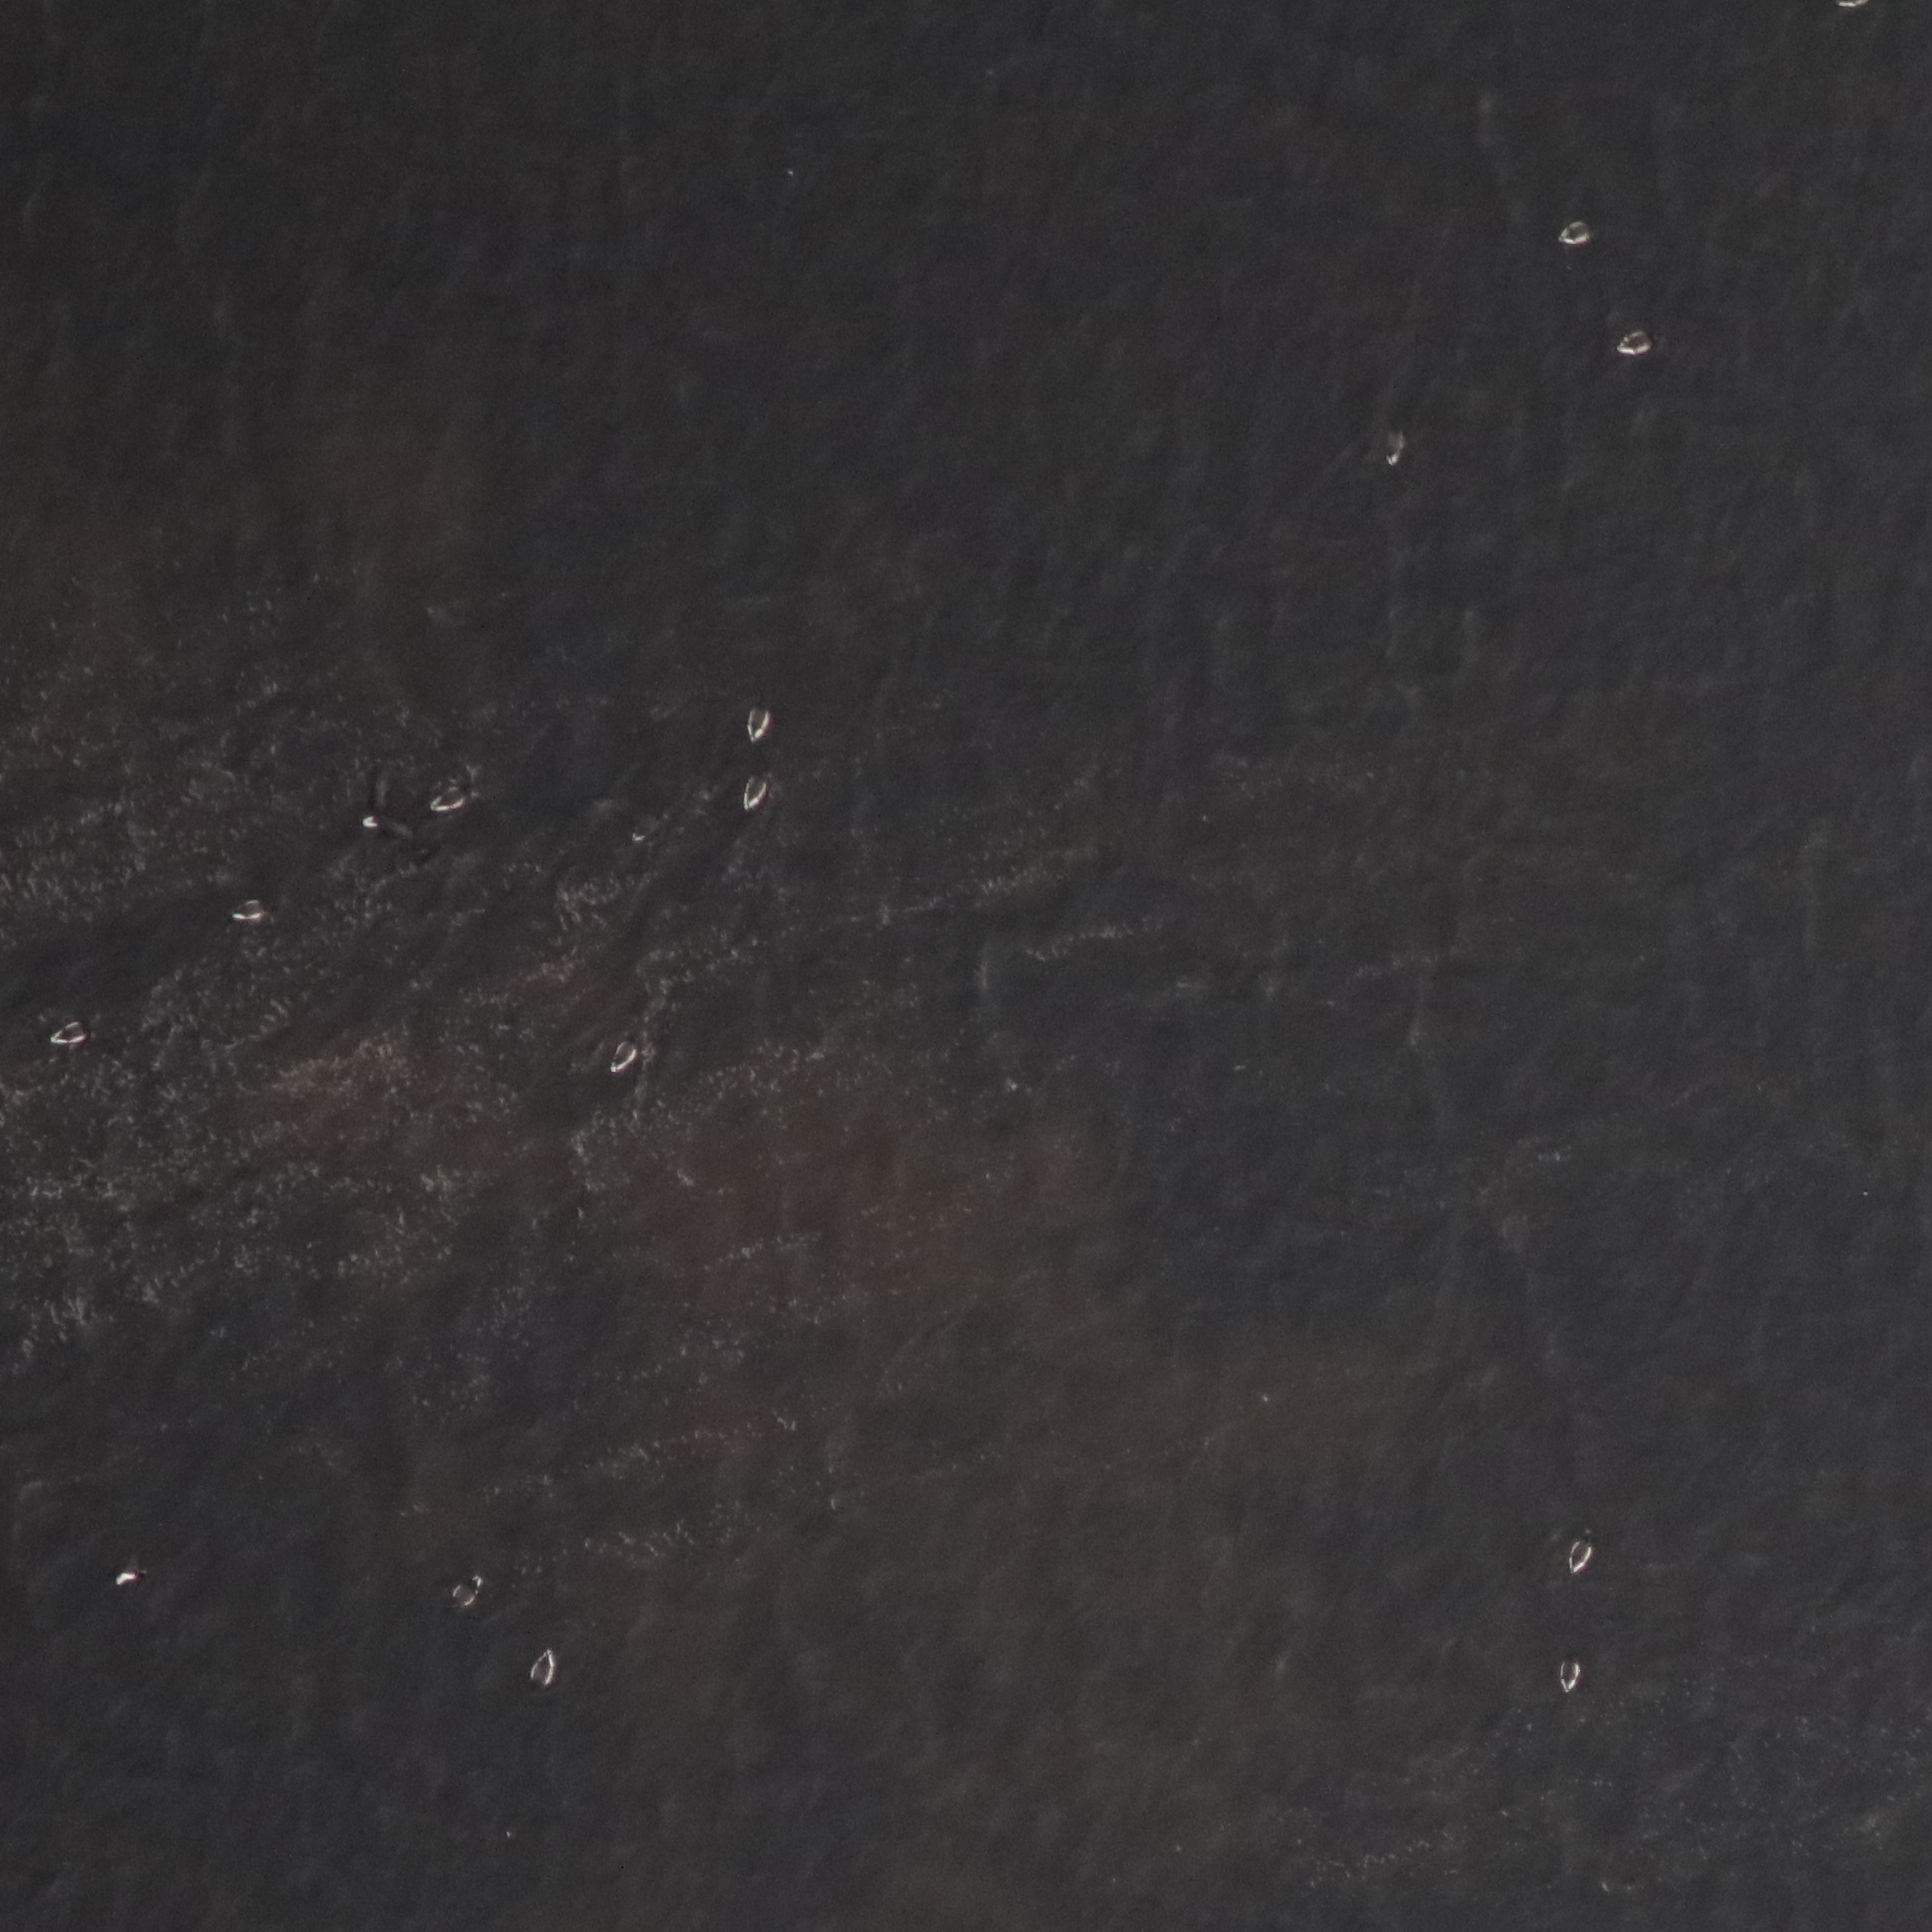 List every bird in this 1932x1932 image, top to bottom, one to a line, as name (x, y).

brant (1578, 234)
brant (1638, 342)
brant (1394, 445)
brant (758, 722)
brant (757, 790)
brant (451, 795)
brant (378, 819)
brant (254, 912)
brant (72, 1033)
brant (626, 1055)
brant (1580, 1553)
brant (129, 1572)
brant (467, 1593)
brant (542, 1673)
brant (1570, 1674)